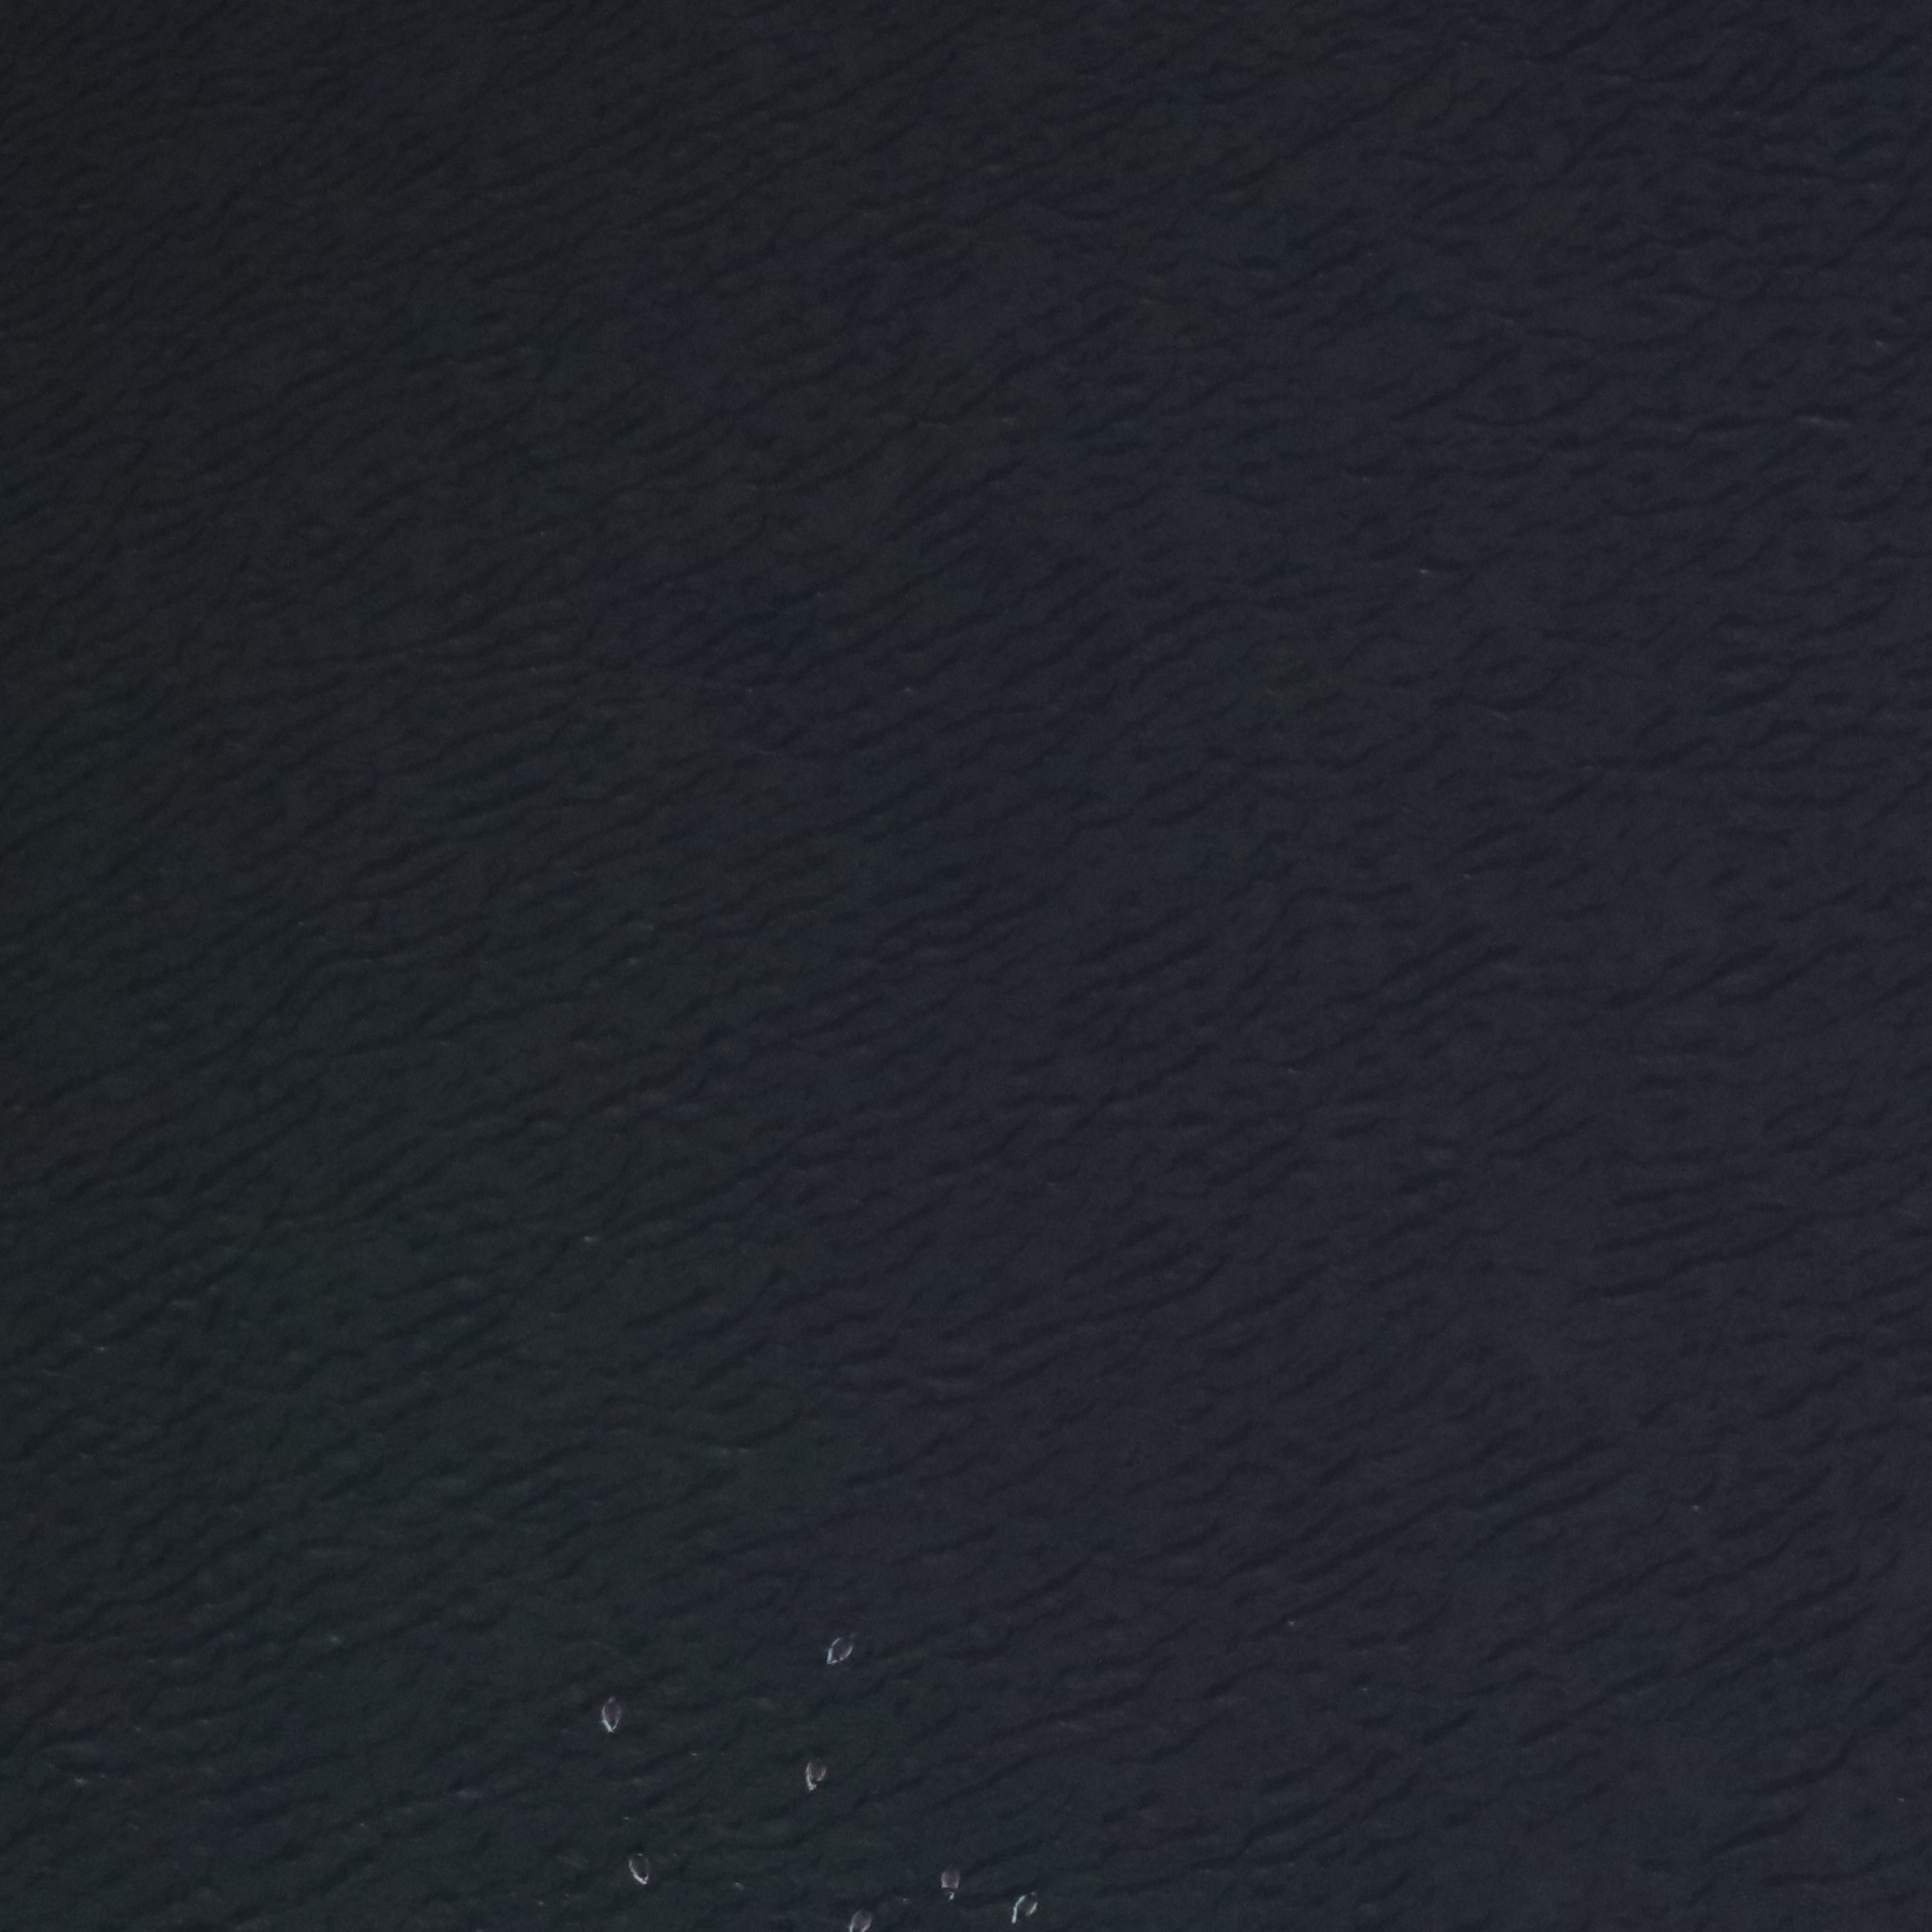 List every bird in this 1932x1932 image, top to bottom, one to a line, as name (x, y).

brant (842, 1649)
brant (612, 1711)
brant (816, 1771)
brant (639, 1866)
brant (950, 1883)
brant (1027, 1908)
brant (862, 1923)